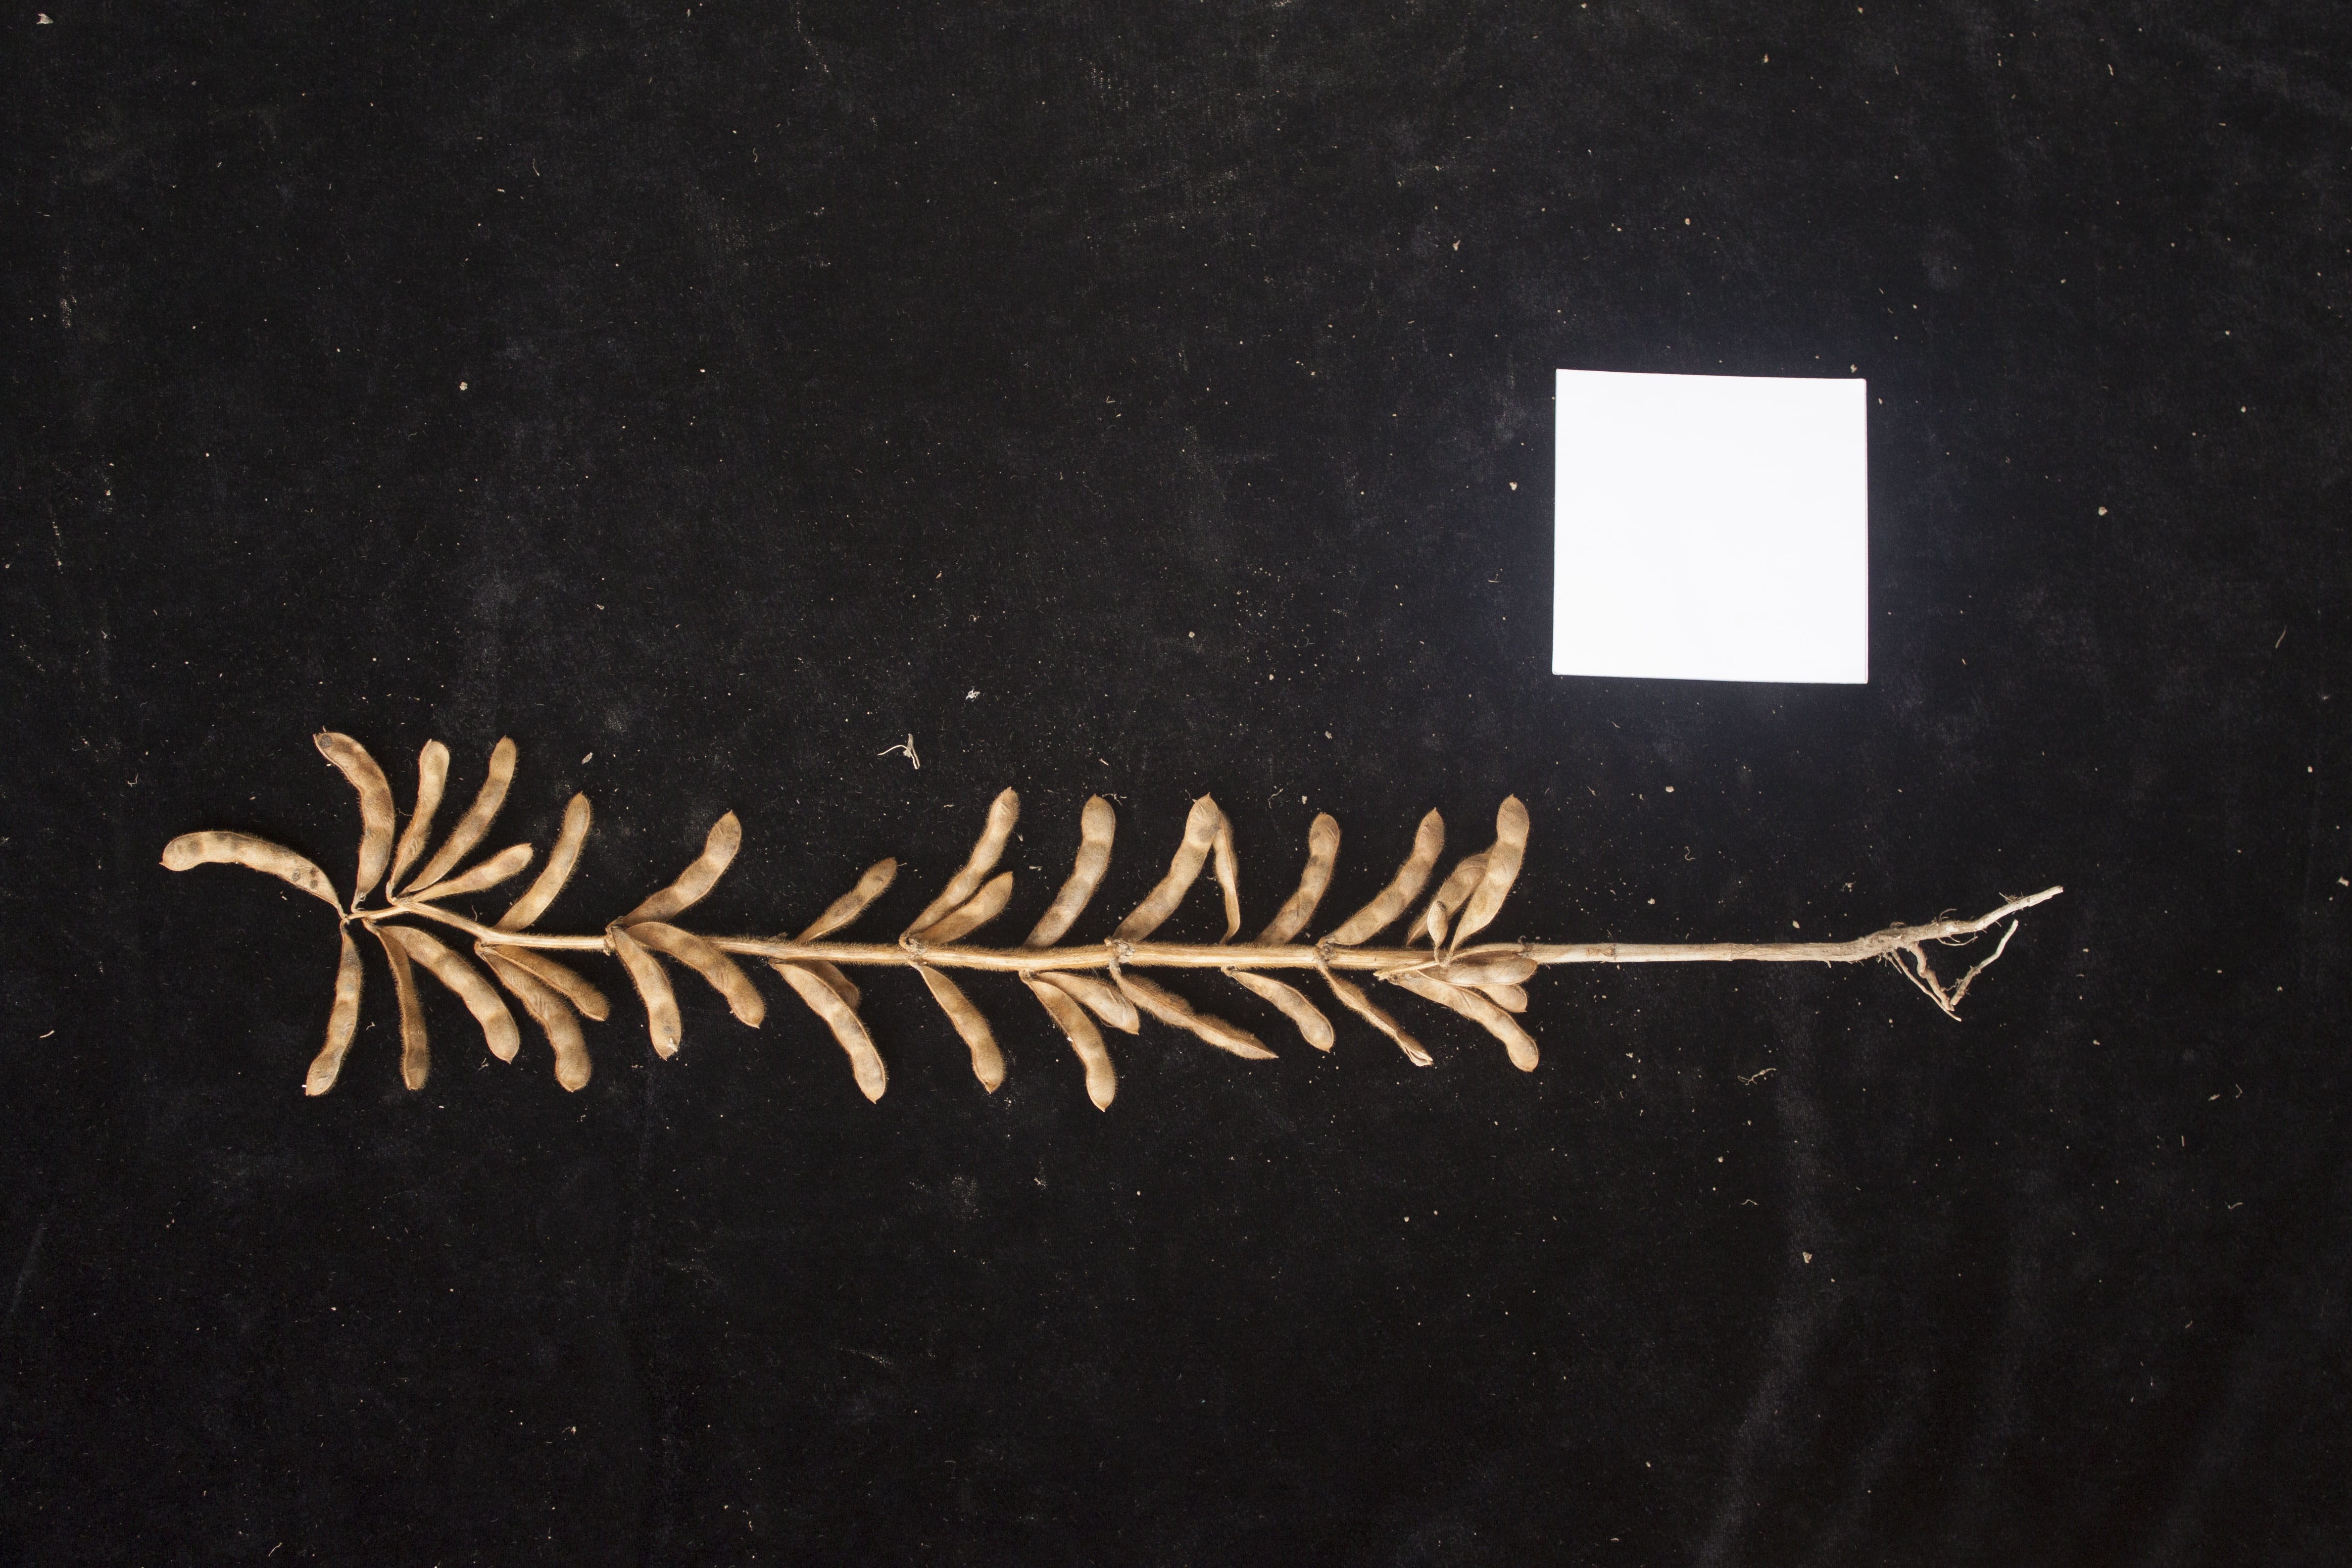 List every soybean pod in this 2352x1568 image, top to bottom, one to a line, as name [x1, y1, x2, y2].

soybean pod [312, 733, 396, 908]
soybean pod [399, 736, 516, 897]
soybean pod [386, 738, 451, 900]
soybean pod [905, 787, 1020, 933]
soybean pod [1104, 792, 1219, 946]
soybean pod [492, 792, 591, 933]
soybean pod [1448, 793, 1531, 953]
soybean pod [1022, 793, 1117, 948]
soybean pod [1316, 808, 1446, 949]
soybean pod [617, 811, 742, 926]
soybean pod [1214, 811, 1242, 946]
soybean pod [1252, 813, 1341, 944]
soybean pod [159, 831, 348, 923]
soybean pod [391, 842, 535, 905]
soybean pod [1406, 844, 1495, 947]
soybean pod [789, 857, 898, 943]
soybean pod [909, 873, 1013, 945]
soybean pod [625, 921, 766, 1029]
soybean pod [363, 922, 432, 1093]
soybean pod [613, 925, 683, 1062]
soybean pod [304, 927, 363, 1096]
soybean pod [383, 927, 521, 1065]
soybean pod [480, 947, 608, 1022]
soybean pod [479, 956, 591, 1093]
soybean pod [1422, 960, 1538, 987]
soybean pod [771, 963, 888, 1104]
soybean pod [1107, 964, 1280, 1062]
soybean pod [911, 965, 1007, 1096]
soybean pod [1317, 968, 1434, 1069]
soybean pod [1226, 970, 1336, 1052]
soybean pod [1031, 972, 1140, 1036]
soybean pod [1381, 973, 1539, 1075]
soybean pod [1023, 978, 1117, 1114]
soybean pod [1475, 984, 1528, 1013]